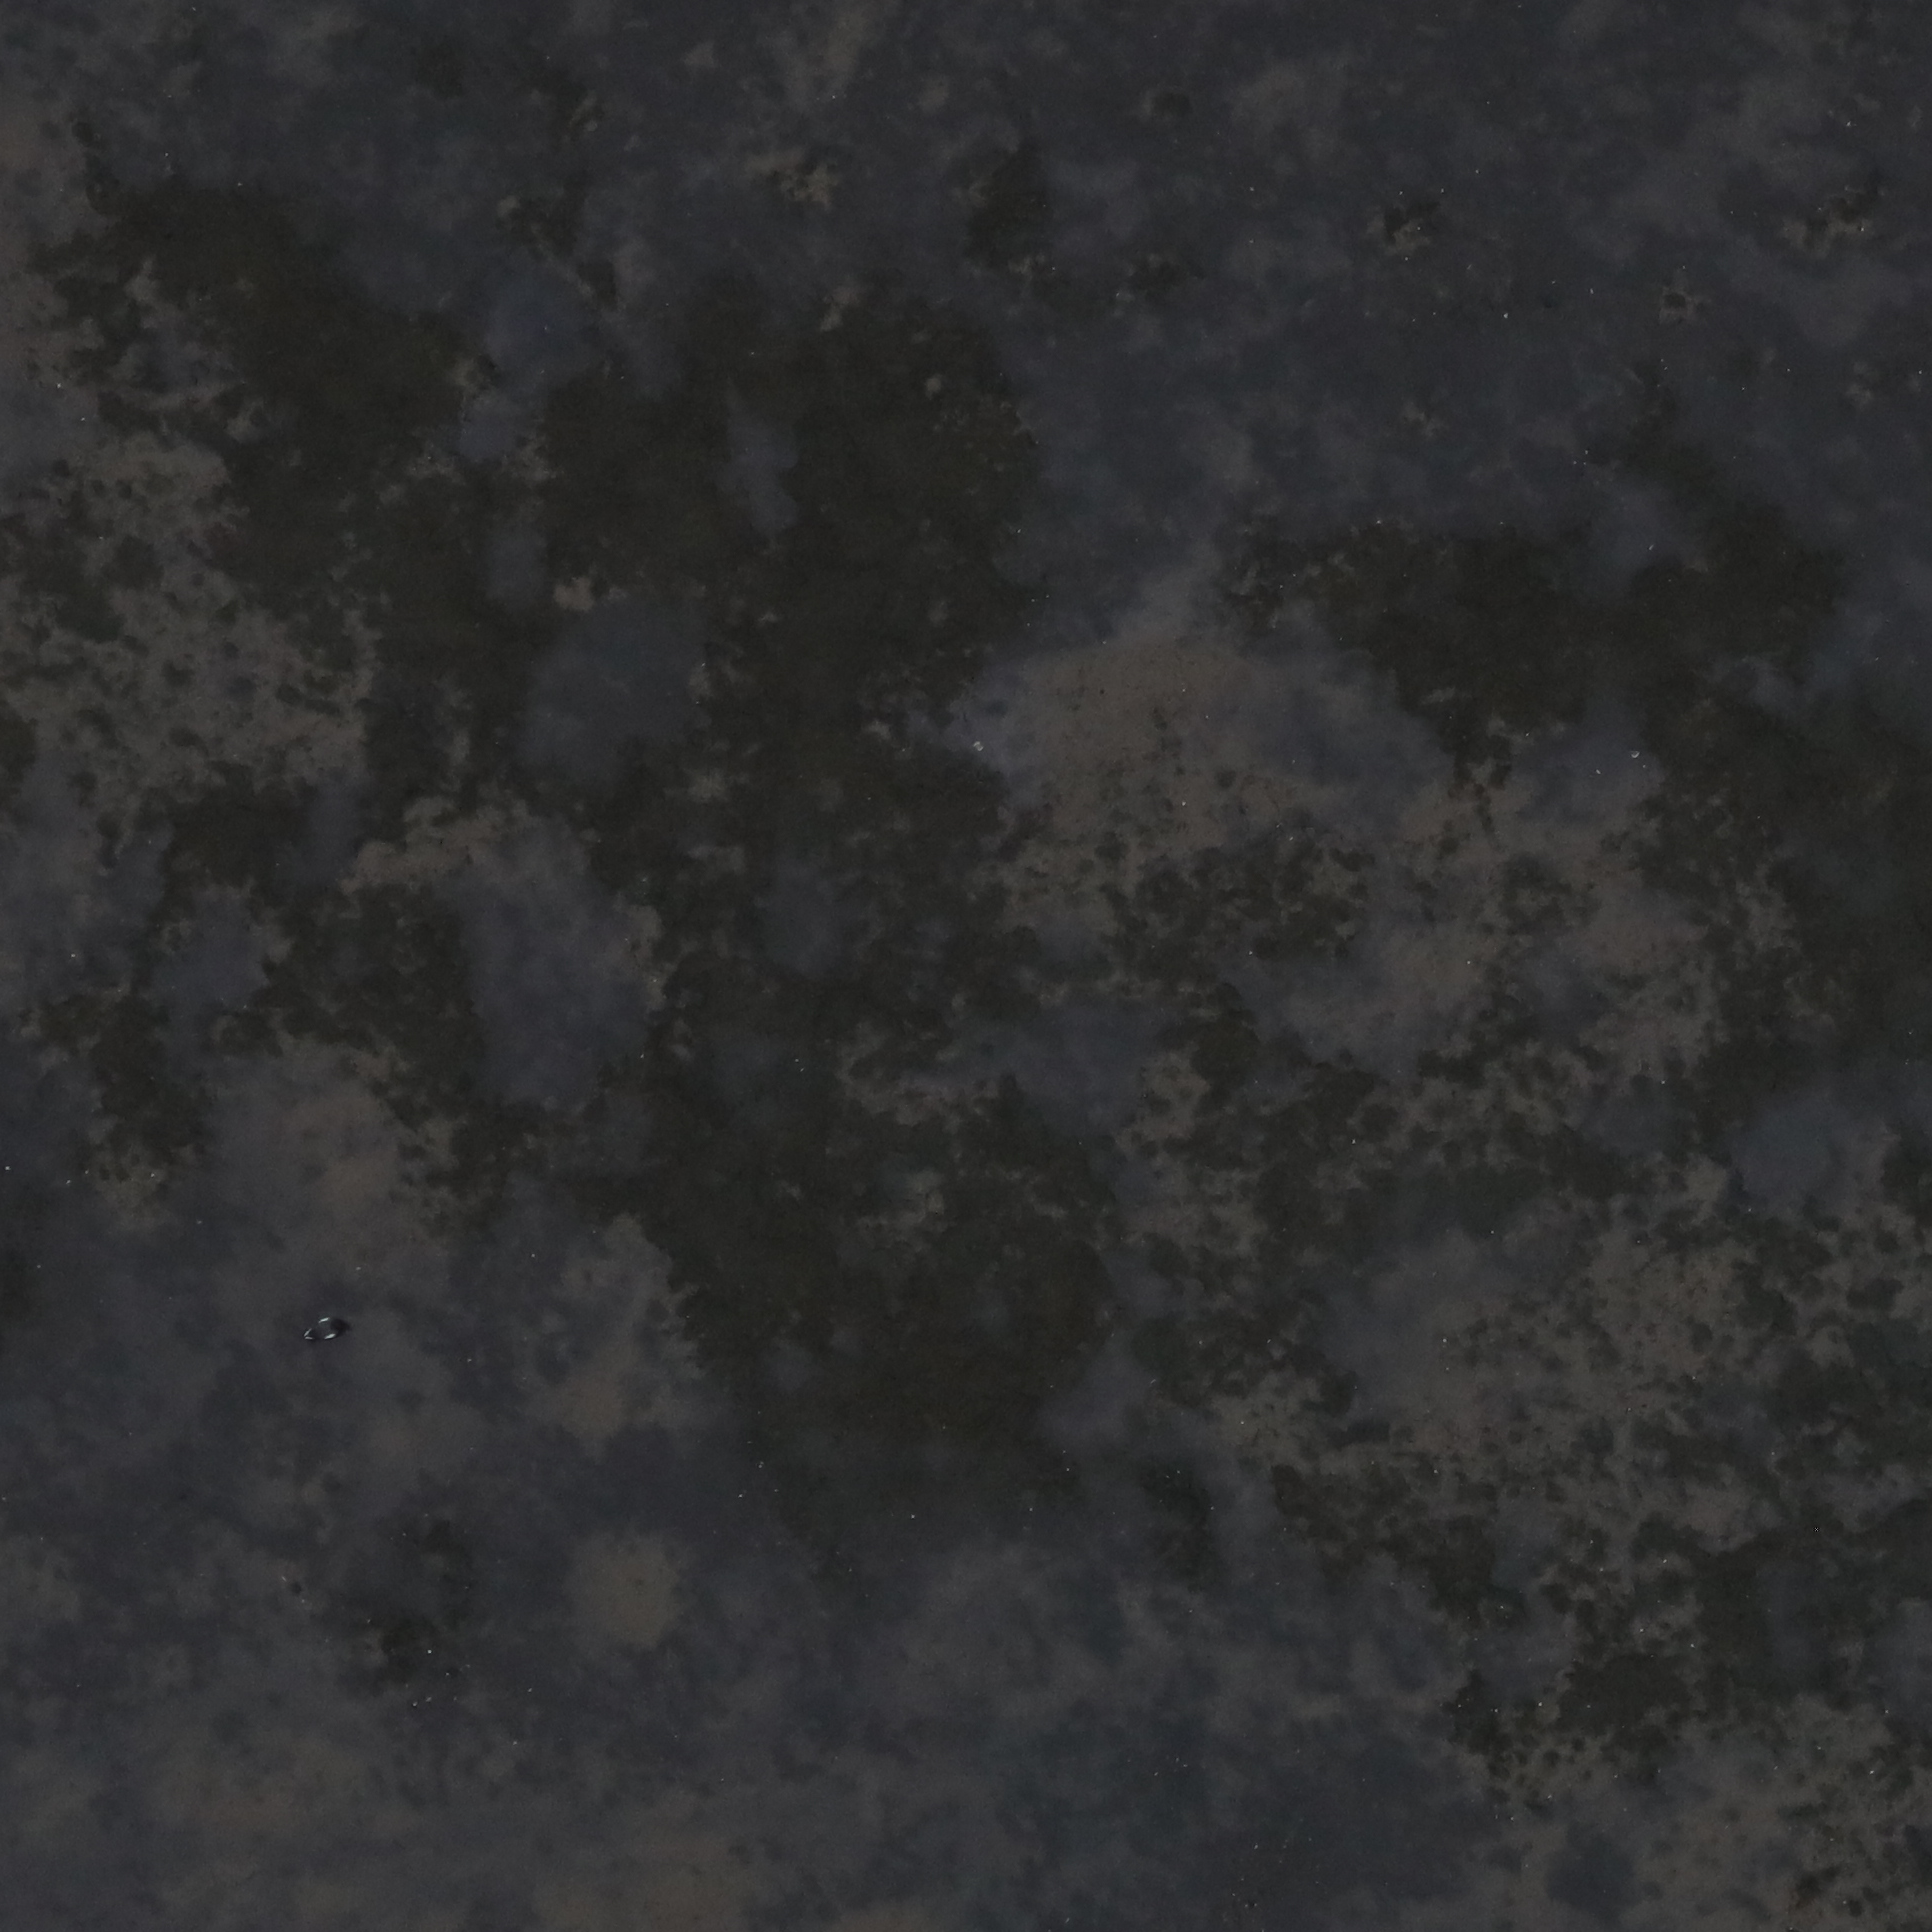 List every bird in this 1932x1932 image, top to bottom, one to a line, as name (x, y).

brant (326, 1329)